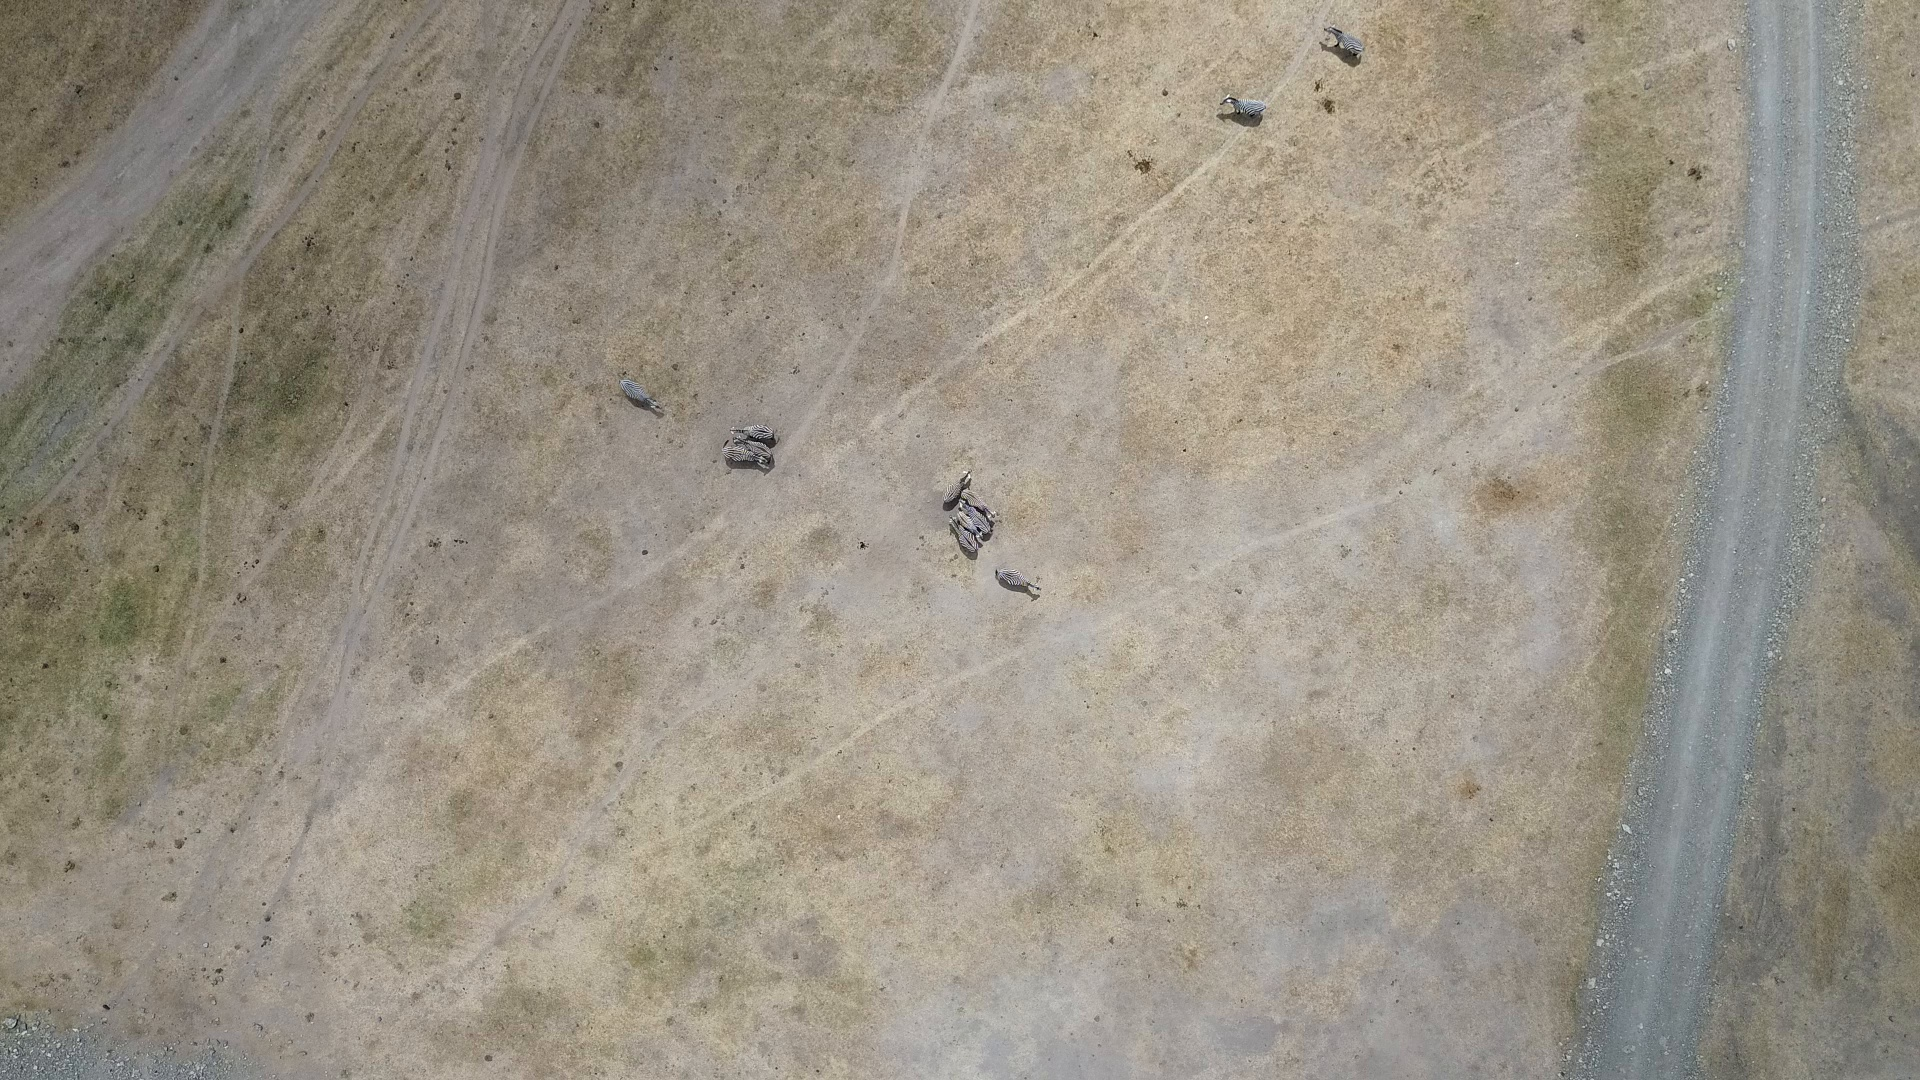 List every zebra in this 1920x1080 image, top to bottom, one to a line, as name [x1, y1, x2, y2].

zebra [1325, 28, 1365, 57]
zebra [1219, 96, 1268, 116]
zebra [616, 376, 663, 412]
zebra [731, 423, 774, 439]
zebra [733, 435, 772, 462]
zebra [722, 446, 767, 465]
zebra [942, 469, 972, 503]
zebra [962, 488, 996, 518]
zebra [959, 499, 991, 534]
zebra [958, 512, 984, 539]
zebra [949, 516, 977, 552]
zebra [998, 568, 1042, 591]